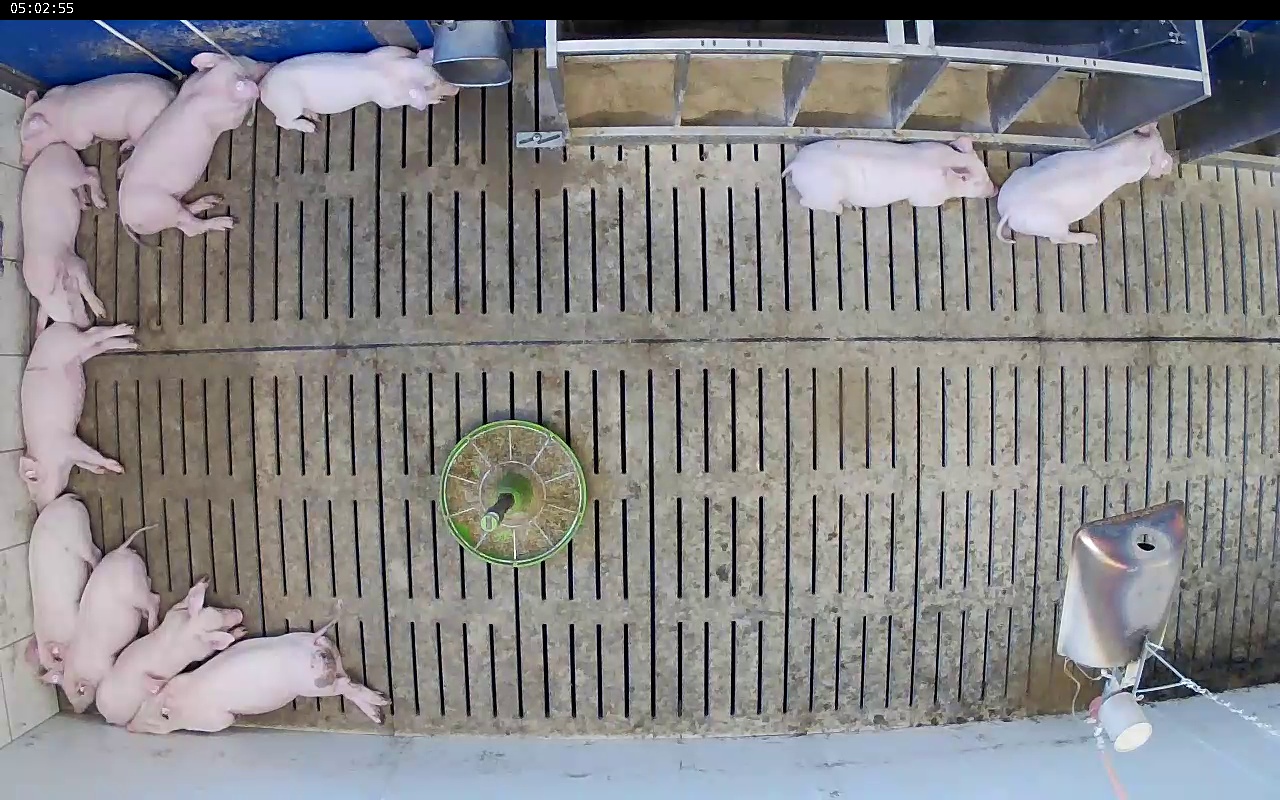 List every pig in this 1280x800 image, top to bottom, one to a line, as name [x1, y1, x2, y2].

pig [258, 45, 462, 134]
pig [120, 52, 278, 252]
pig [18, 73, 178, 180]
pig [994, 123, 1174, 244]
pig [783, 136, 1002, 219]
pig [21, 144, 108, 338]
pig [19, 322, 143, 516]
pig [24, 492, 102, 676]
pig [38, 523, 162, 714]
pig [97, 575, 250, 726]
pig [127, 620, 395, 735]